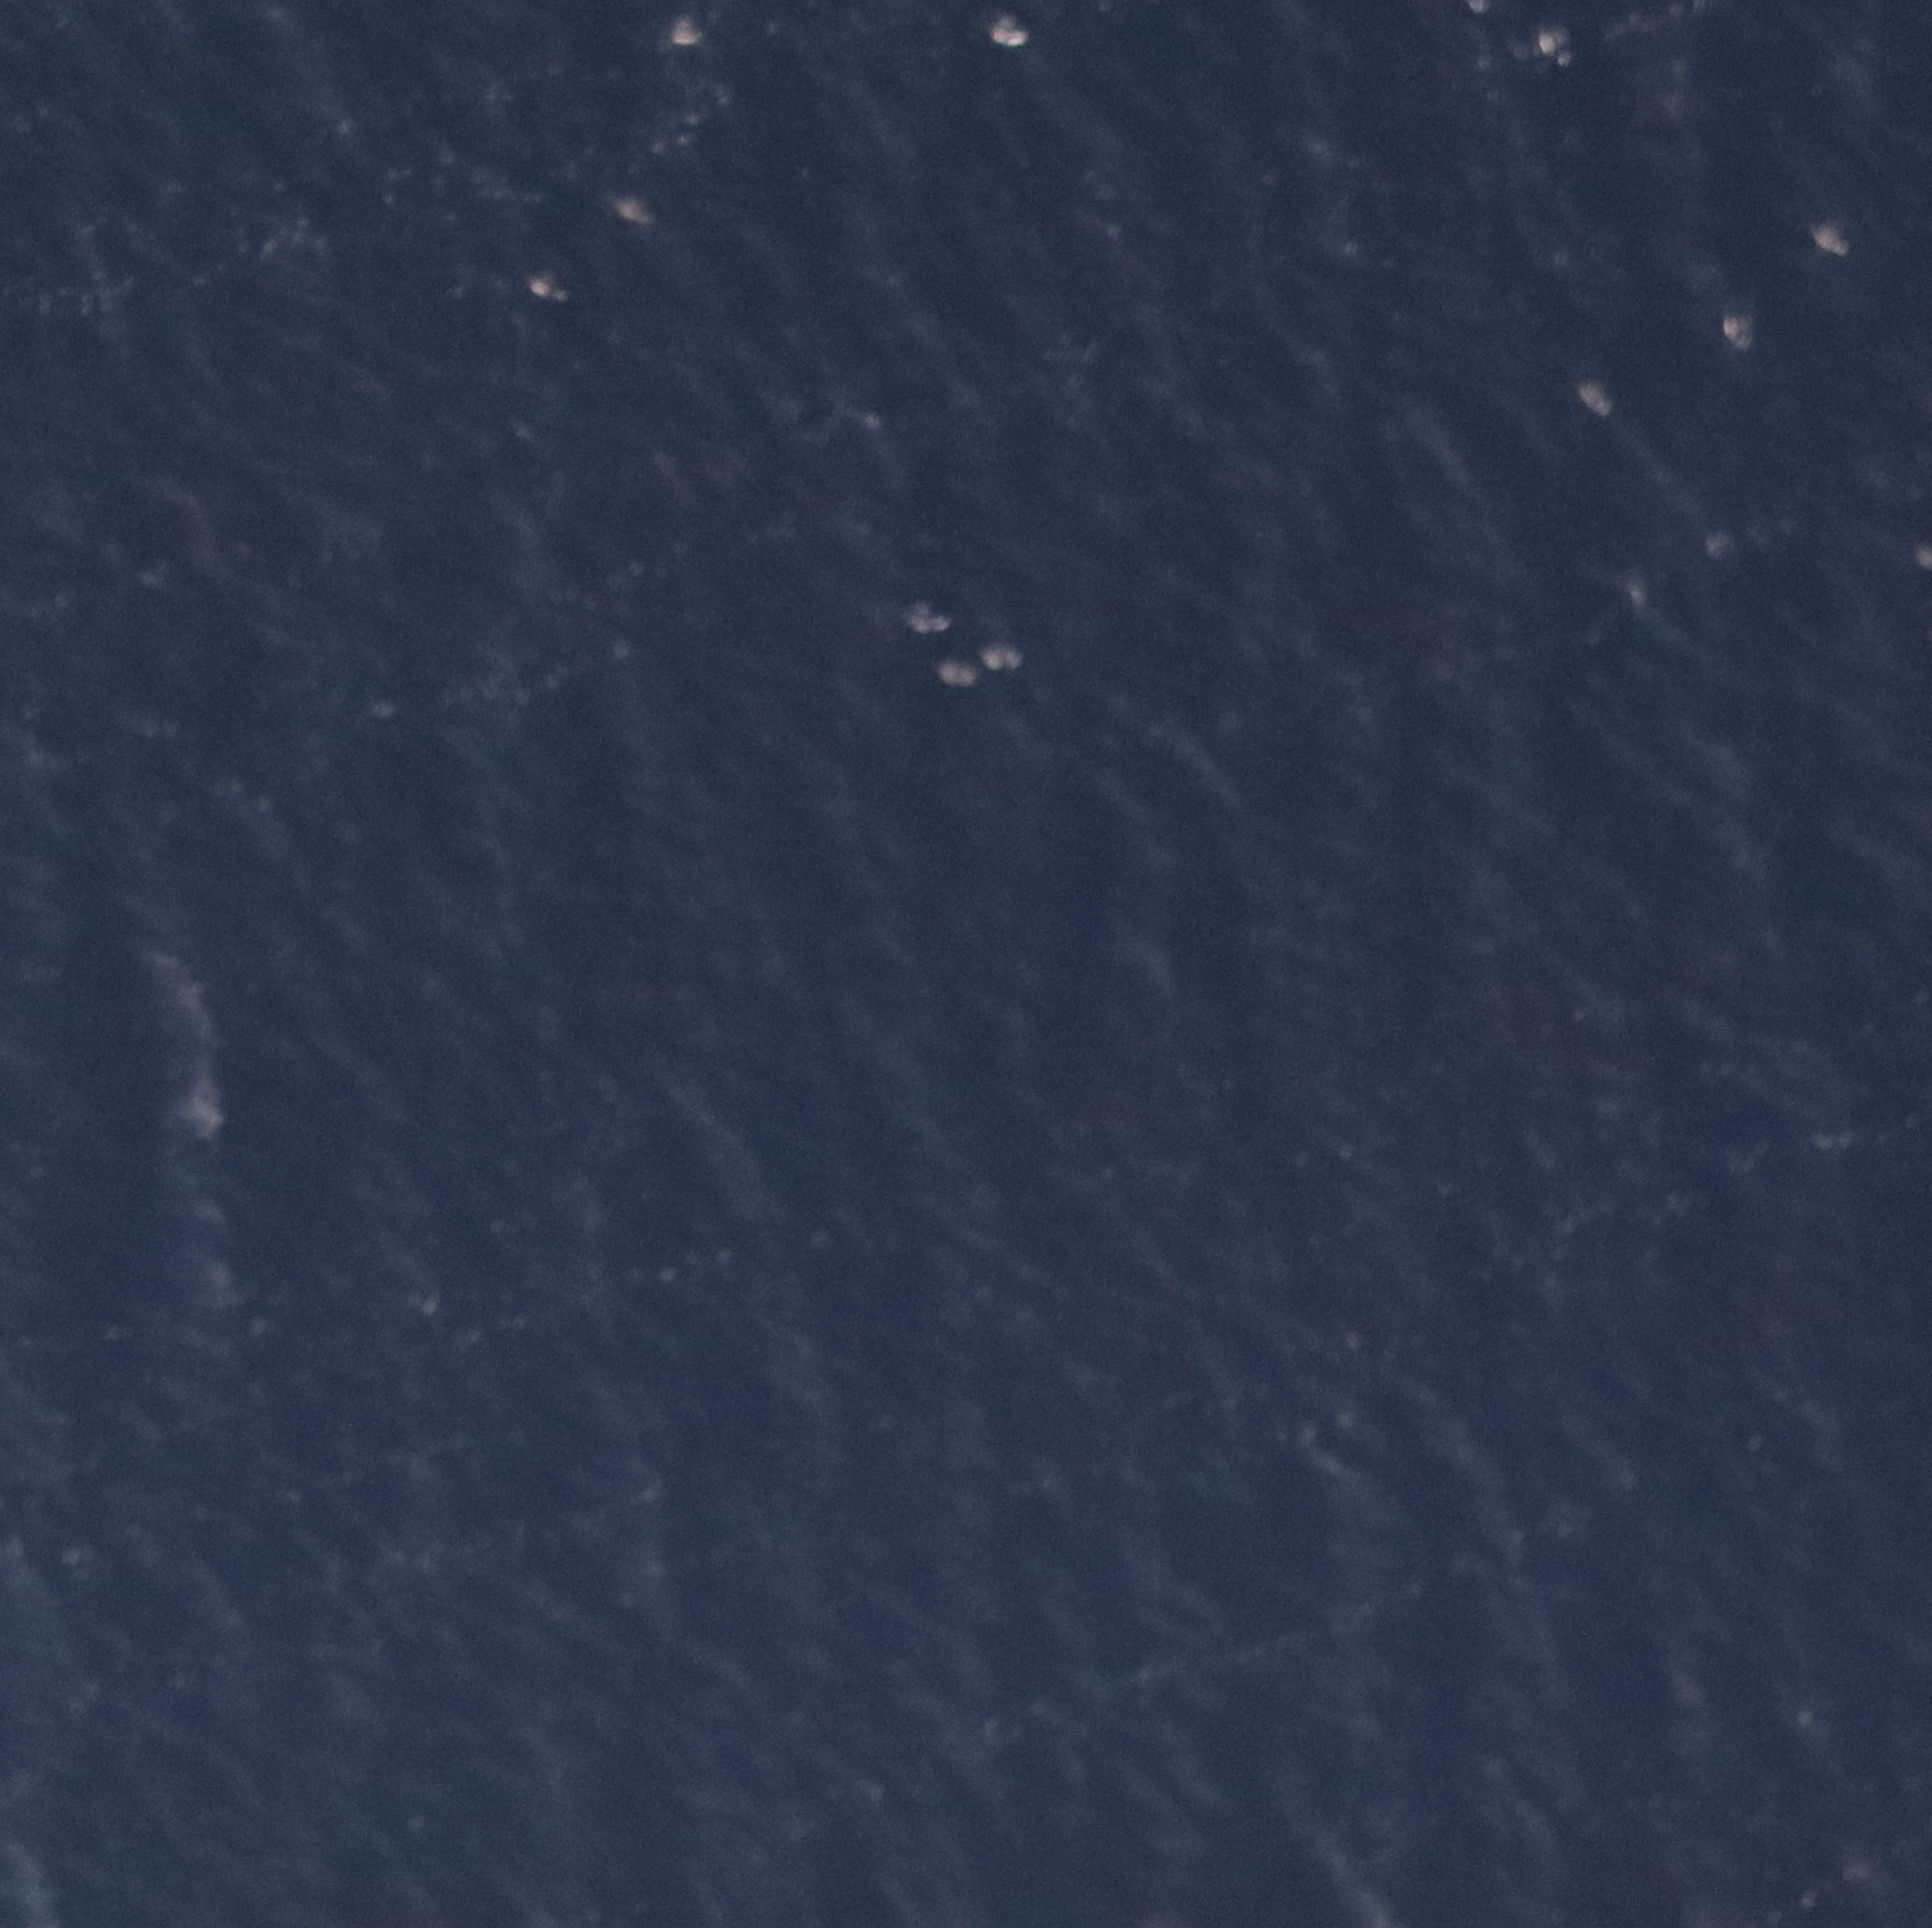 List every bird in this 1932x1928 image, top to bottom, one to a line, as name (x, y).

brant (691, 35)
brant (1012, 35)
brant (1561, 46)
brant (636, 210)
brant (1832, 241)
brant (549, 280)
brant (1739, 333)
brant (1592, 396)
brant (933, 618)
brant (1000, 657)
brant (951, 674)